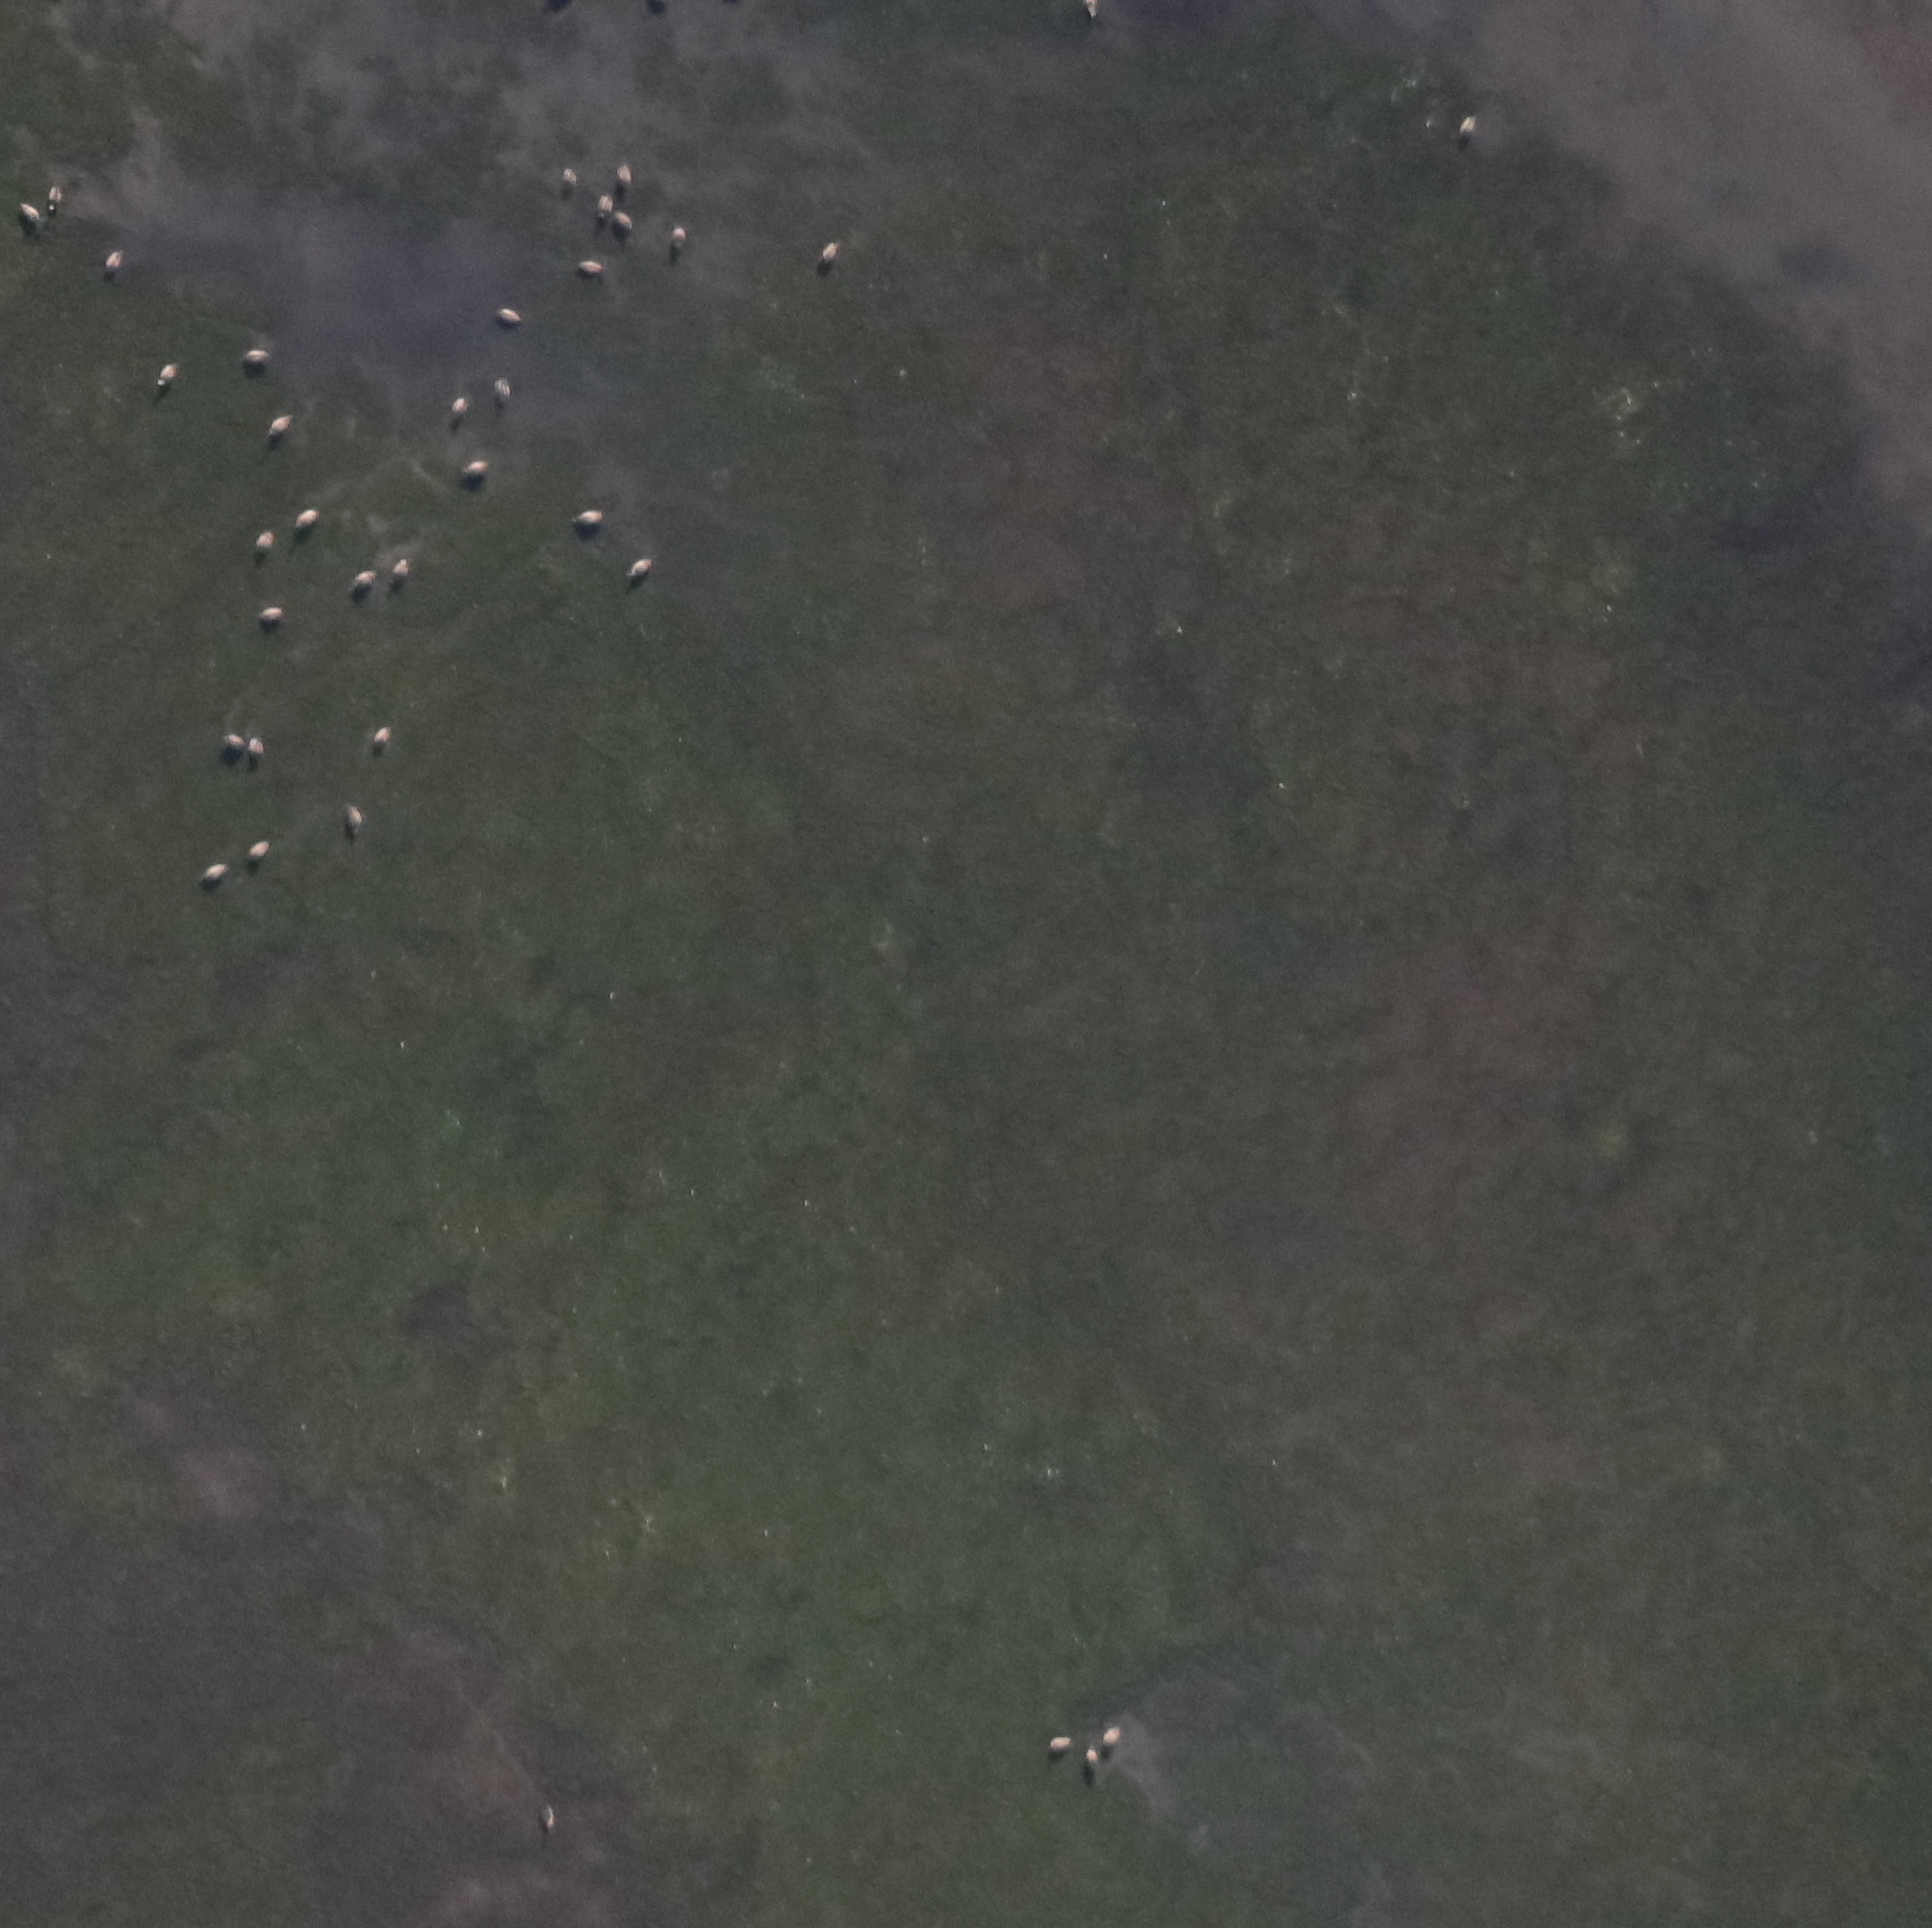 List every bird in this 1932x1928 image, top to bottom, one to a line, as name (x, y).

Canada goose (1090, 2)
Canada goose (1469, 125)
Canada goose (570, 177)
Canada goose (625, 179)
Canada goose (52, 199)
Canada goose (604, 210)
Canada goose (32, 211)
Canada goose (624, 221)
Canada goose (676, 242)
Canada goose (829, 250)
Canada goose (113, 259)
Canada goose (591, 266)
Canada goose (510, 318)
Canada goose (257, 357)
Canada goose (169, 375)
Canada goose (503, 391)
Canada goose (463, 408)
Canada goose (281, 424)
Canada goose (477, 470)
Canada goose (591, 518)
Canada goose (306, 519)
Canada goose (265, 542)
Canada goose (641, 568)
Canada goose (402, 569)
Canada goose (365, 580)
Canada goose (273, 615)
Canada goose (383, 738)
Canada goose (236, 744)
Canada goose (255, 747)
Canada goose (354, 818)
Canada goose (259, 849)
Canada goose (216, 873)
Canada goose (1112, 1739)
Canada goose (1060, 1744)
Canada goose (1091, 1758)
Canada goose (549, 1817)